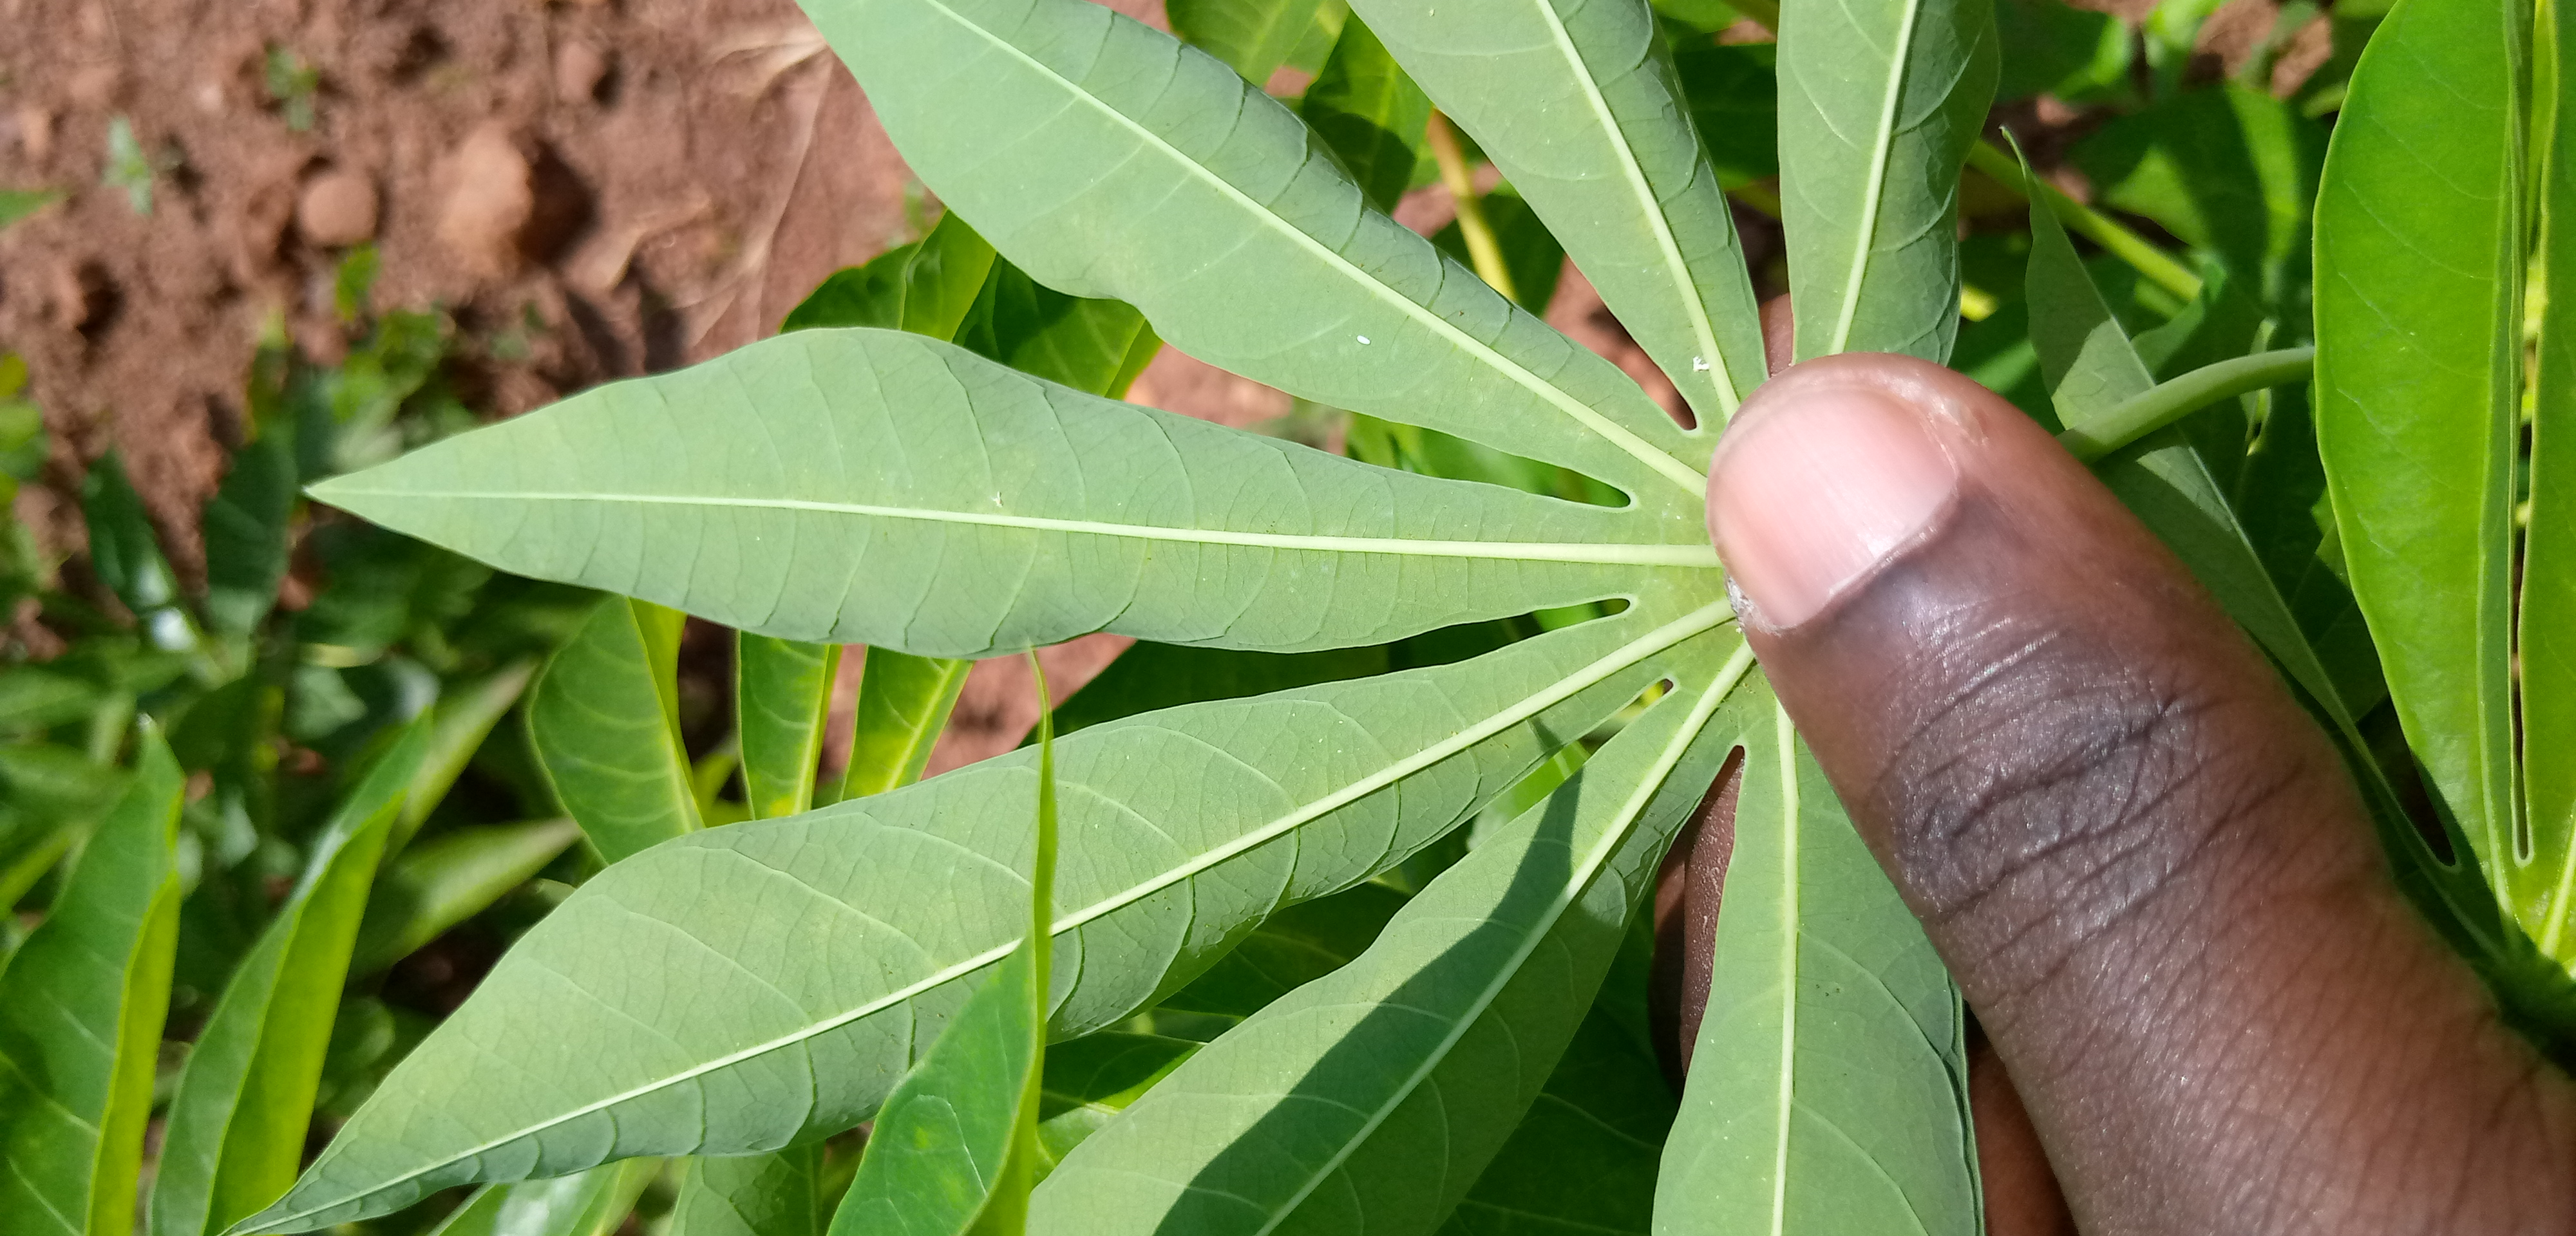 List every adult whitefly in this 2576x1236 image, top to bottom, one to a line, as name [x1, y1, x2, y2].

whitefly [1355, 333, 1372, 348]
whitefly [1691, 355, 1713, 374]
whitefly [990, 490, 1004, 509]